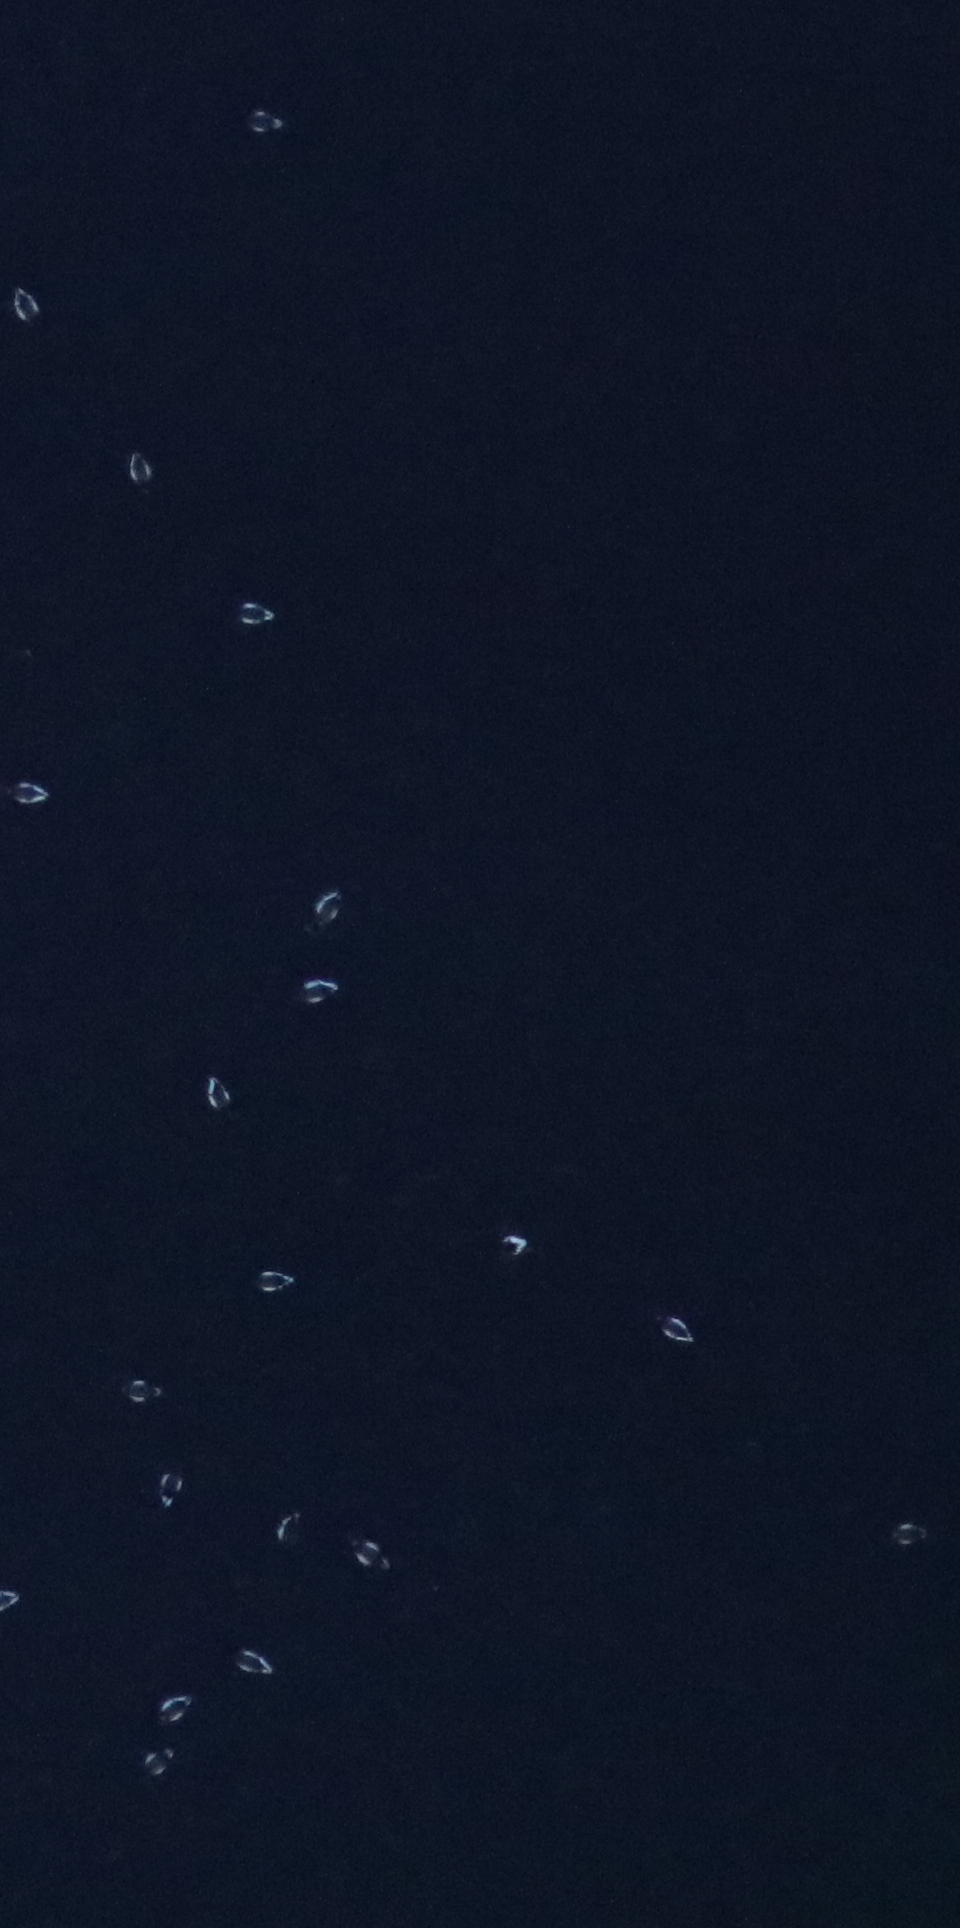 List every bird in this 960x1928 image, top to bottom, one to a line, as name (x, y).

brant (260, 122)
brant (26, 306)
brant (139, 468)
brant (255, 611)
brant (26, 791)
brant (329, 906)
brant (316, 992)
brant (217, 1096)
brant (507, 1248)
brant (270, 1282)
brant (676, 1330)
brant (137, 1387)
brant (165, 1487)
brant (284, 1526)
brant (905, 1531)
brant (370, 1554)
brant (251, 1663)
brant (173, 1710)
brant (157, 1763)